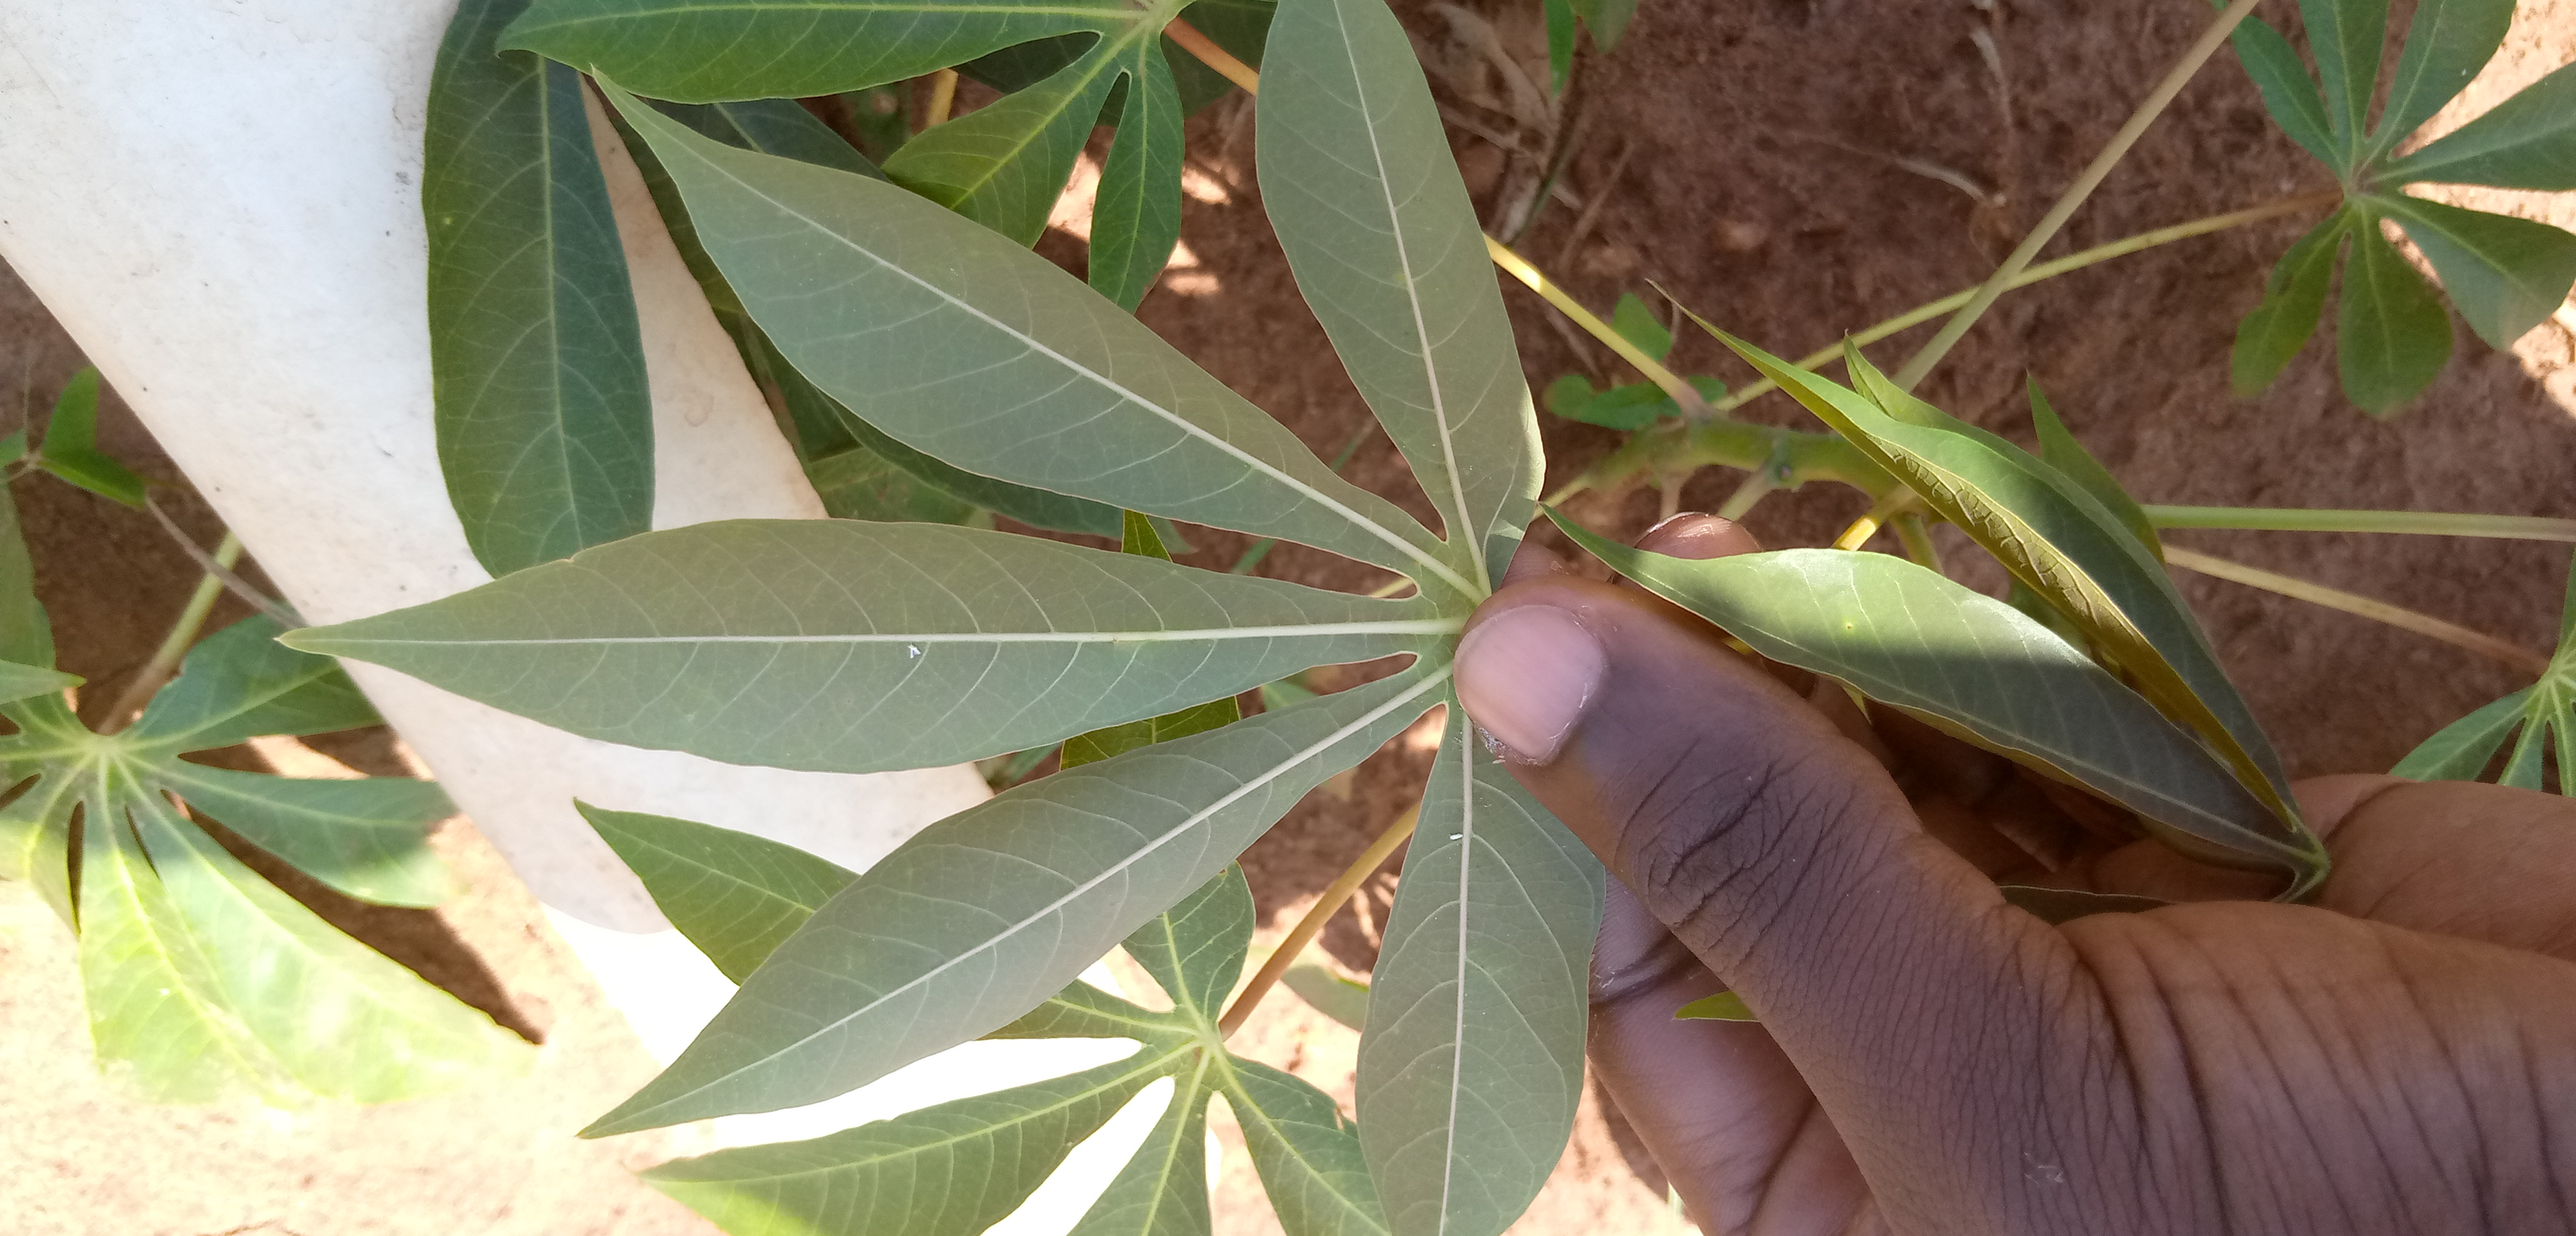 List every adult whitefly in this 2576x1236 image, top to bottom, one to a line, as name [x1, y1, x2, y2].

whitefly [907, 642, 925, 660]
whitefly [1448, 830, 1464, 843]